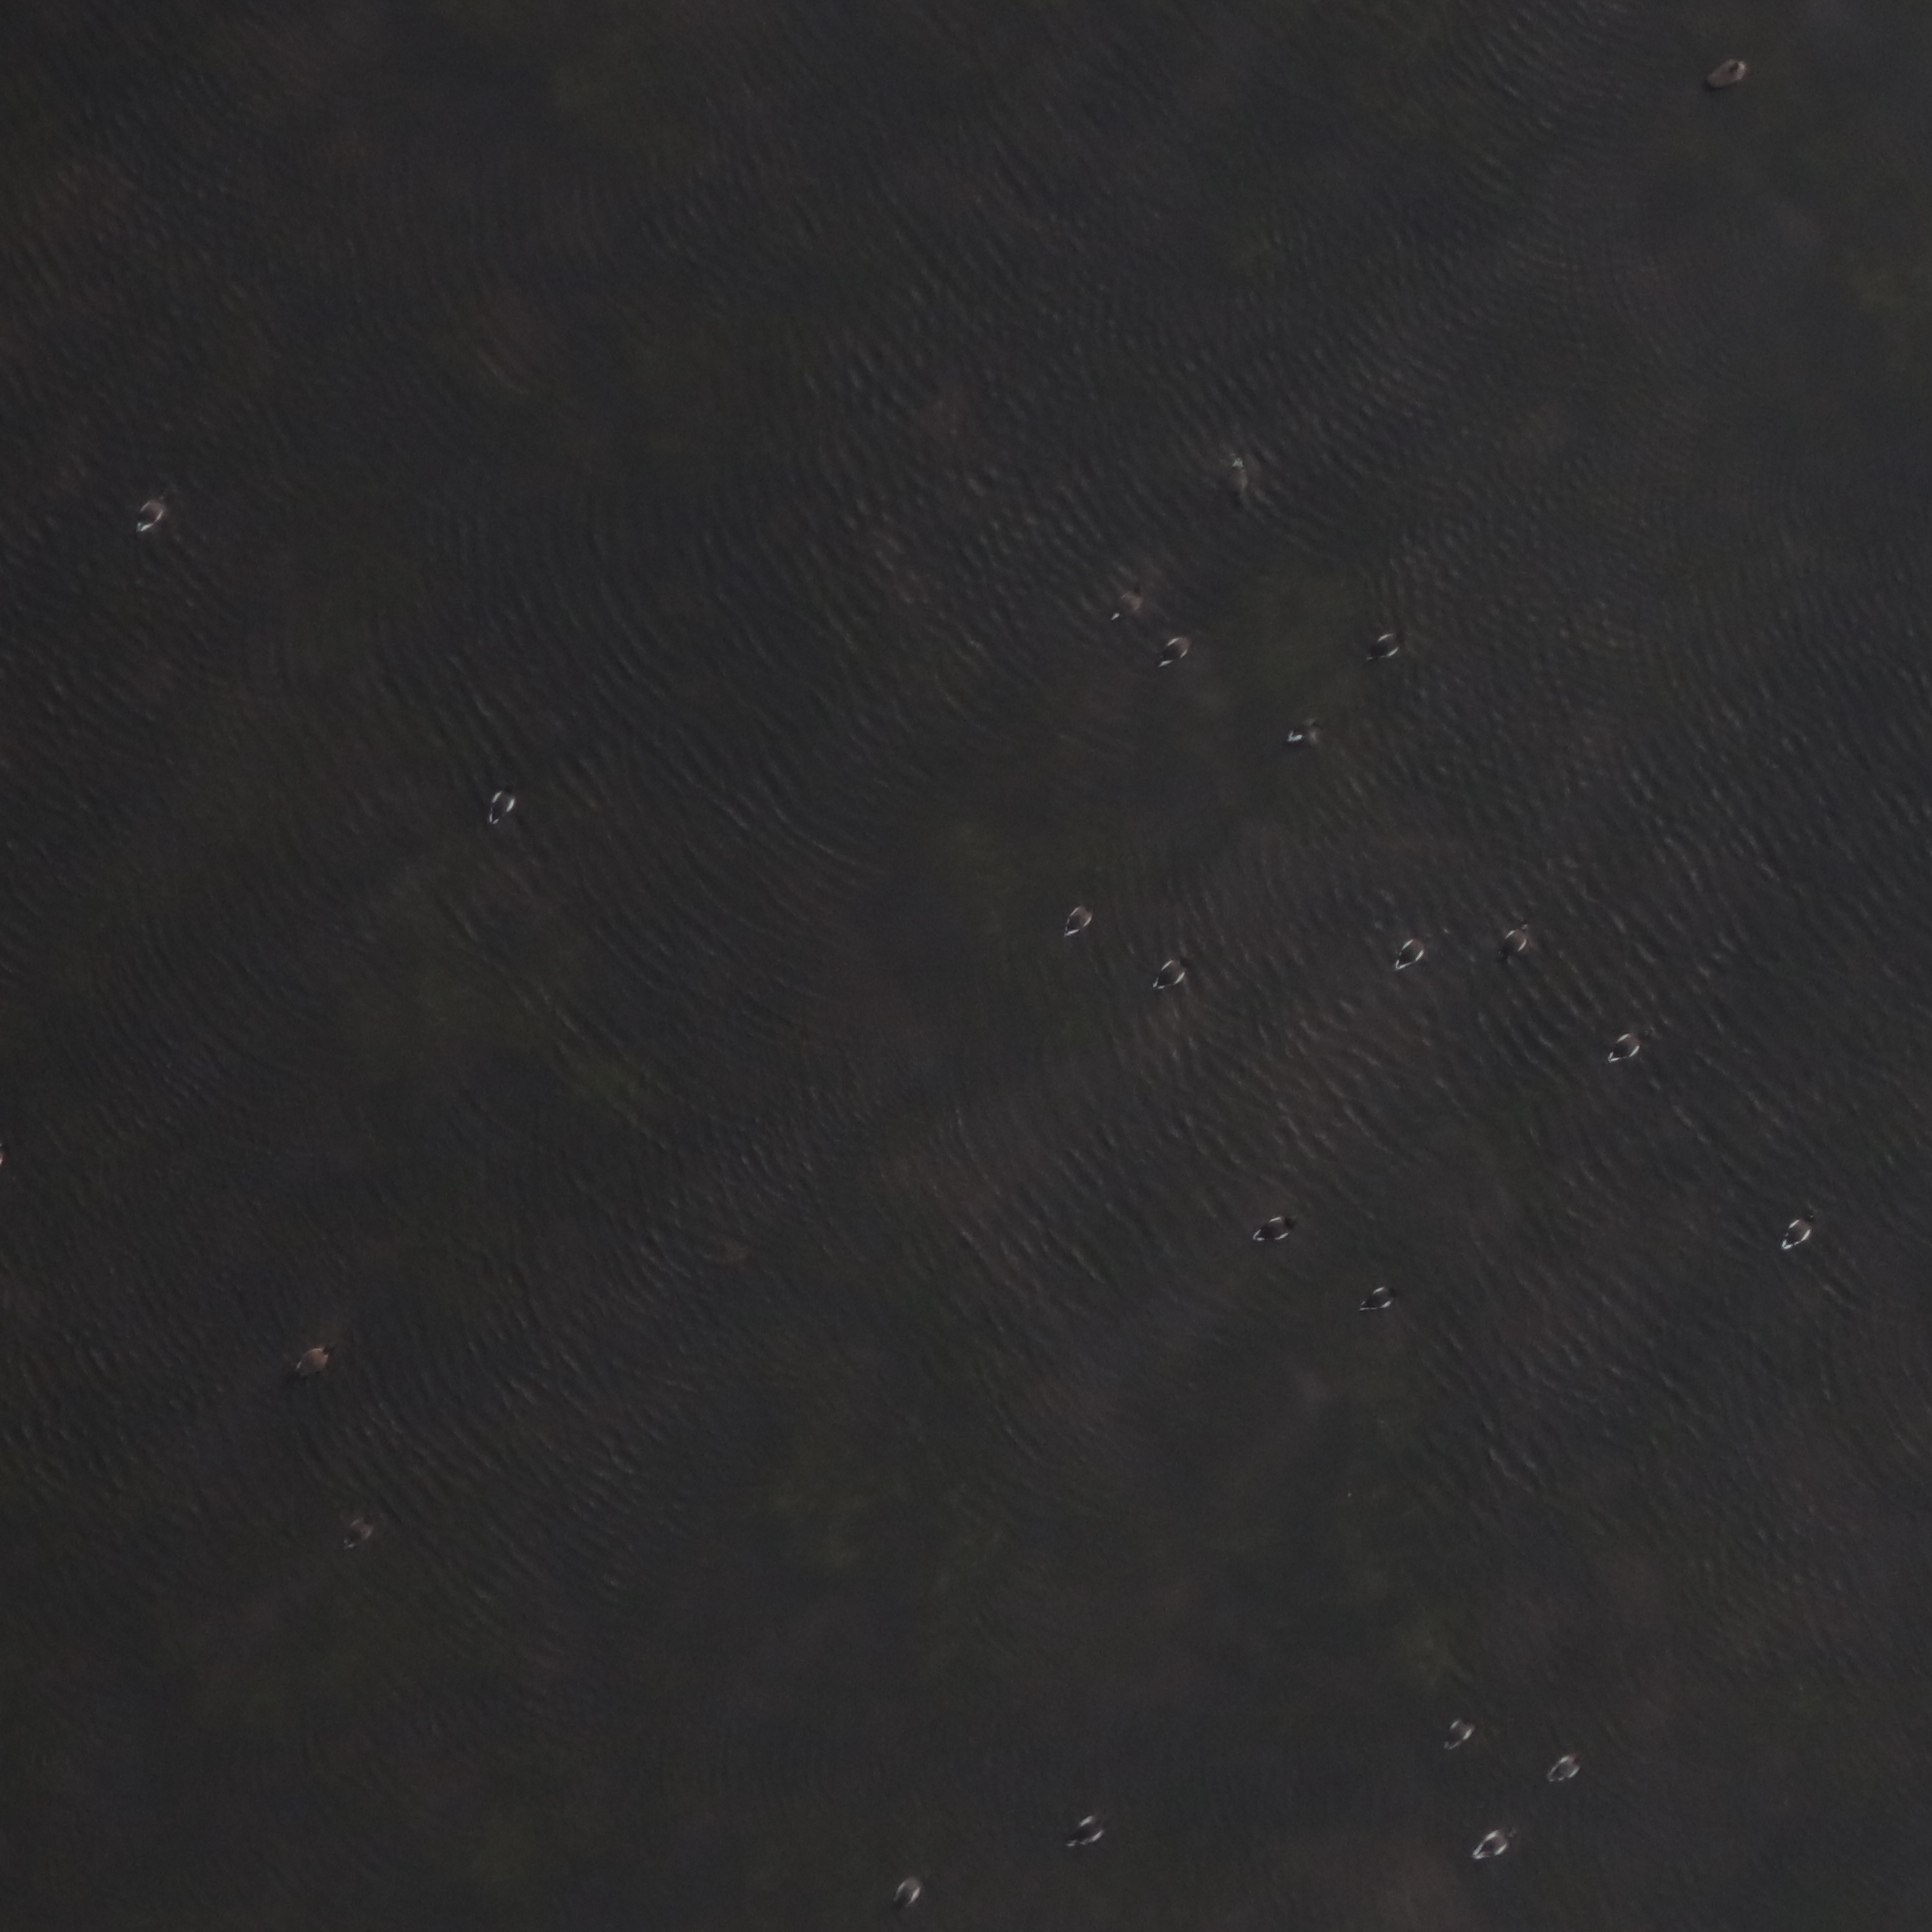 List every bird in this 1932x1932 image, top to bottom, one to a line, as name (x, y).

Canada goose (1725, 74)
brant (1235, 482)
brant (153, 511)
brant (1128, 606)
brant (1390, 644)
brant (1181, 652)
brant (1305, 731)
brant (502, 804)
brant (1080, 919)
brant (1515, 940)
brant (1410, 951)
brant (1173, 972)
brant (1625, 1047)
brant (1276, 1229)
brant (1799, 1233)
brant (1377, 1300)
brant (314, 1362)
brant (359, 1534)
brant (1462, 1734)
brant (1570, 1769)
brant (1093, 1830)
brant (1493, 1845)
brant (908, 1888)